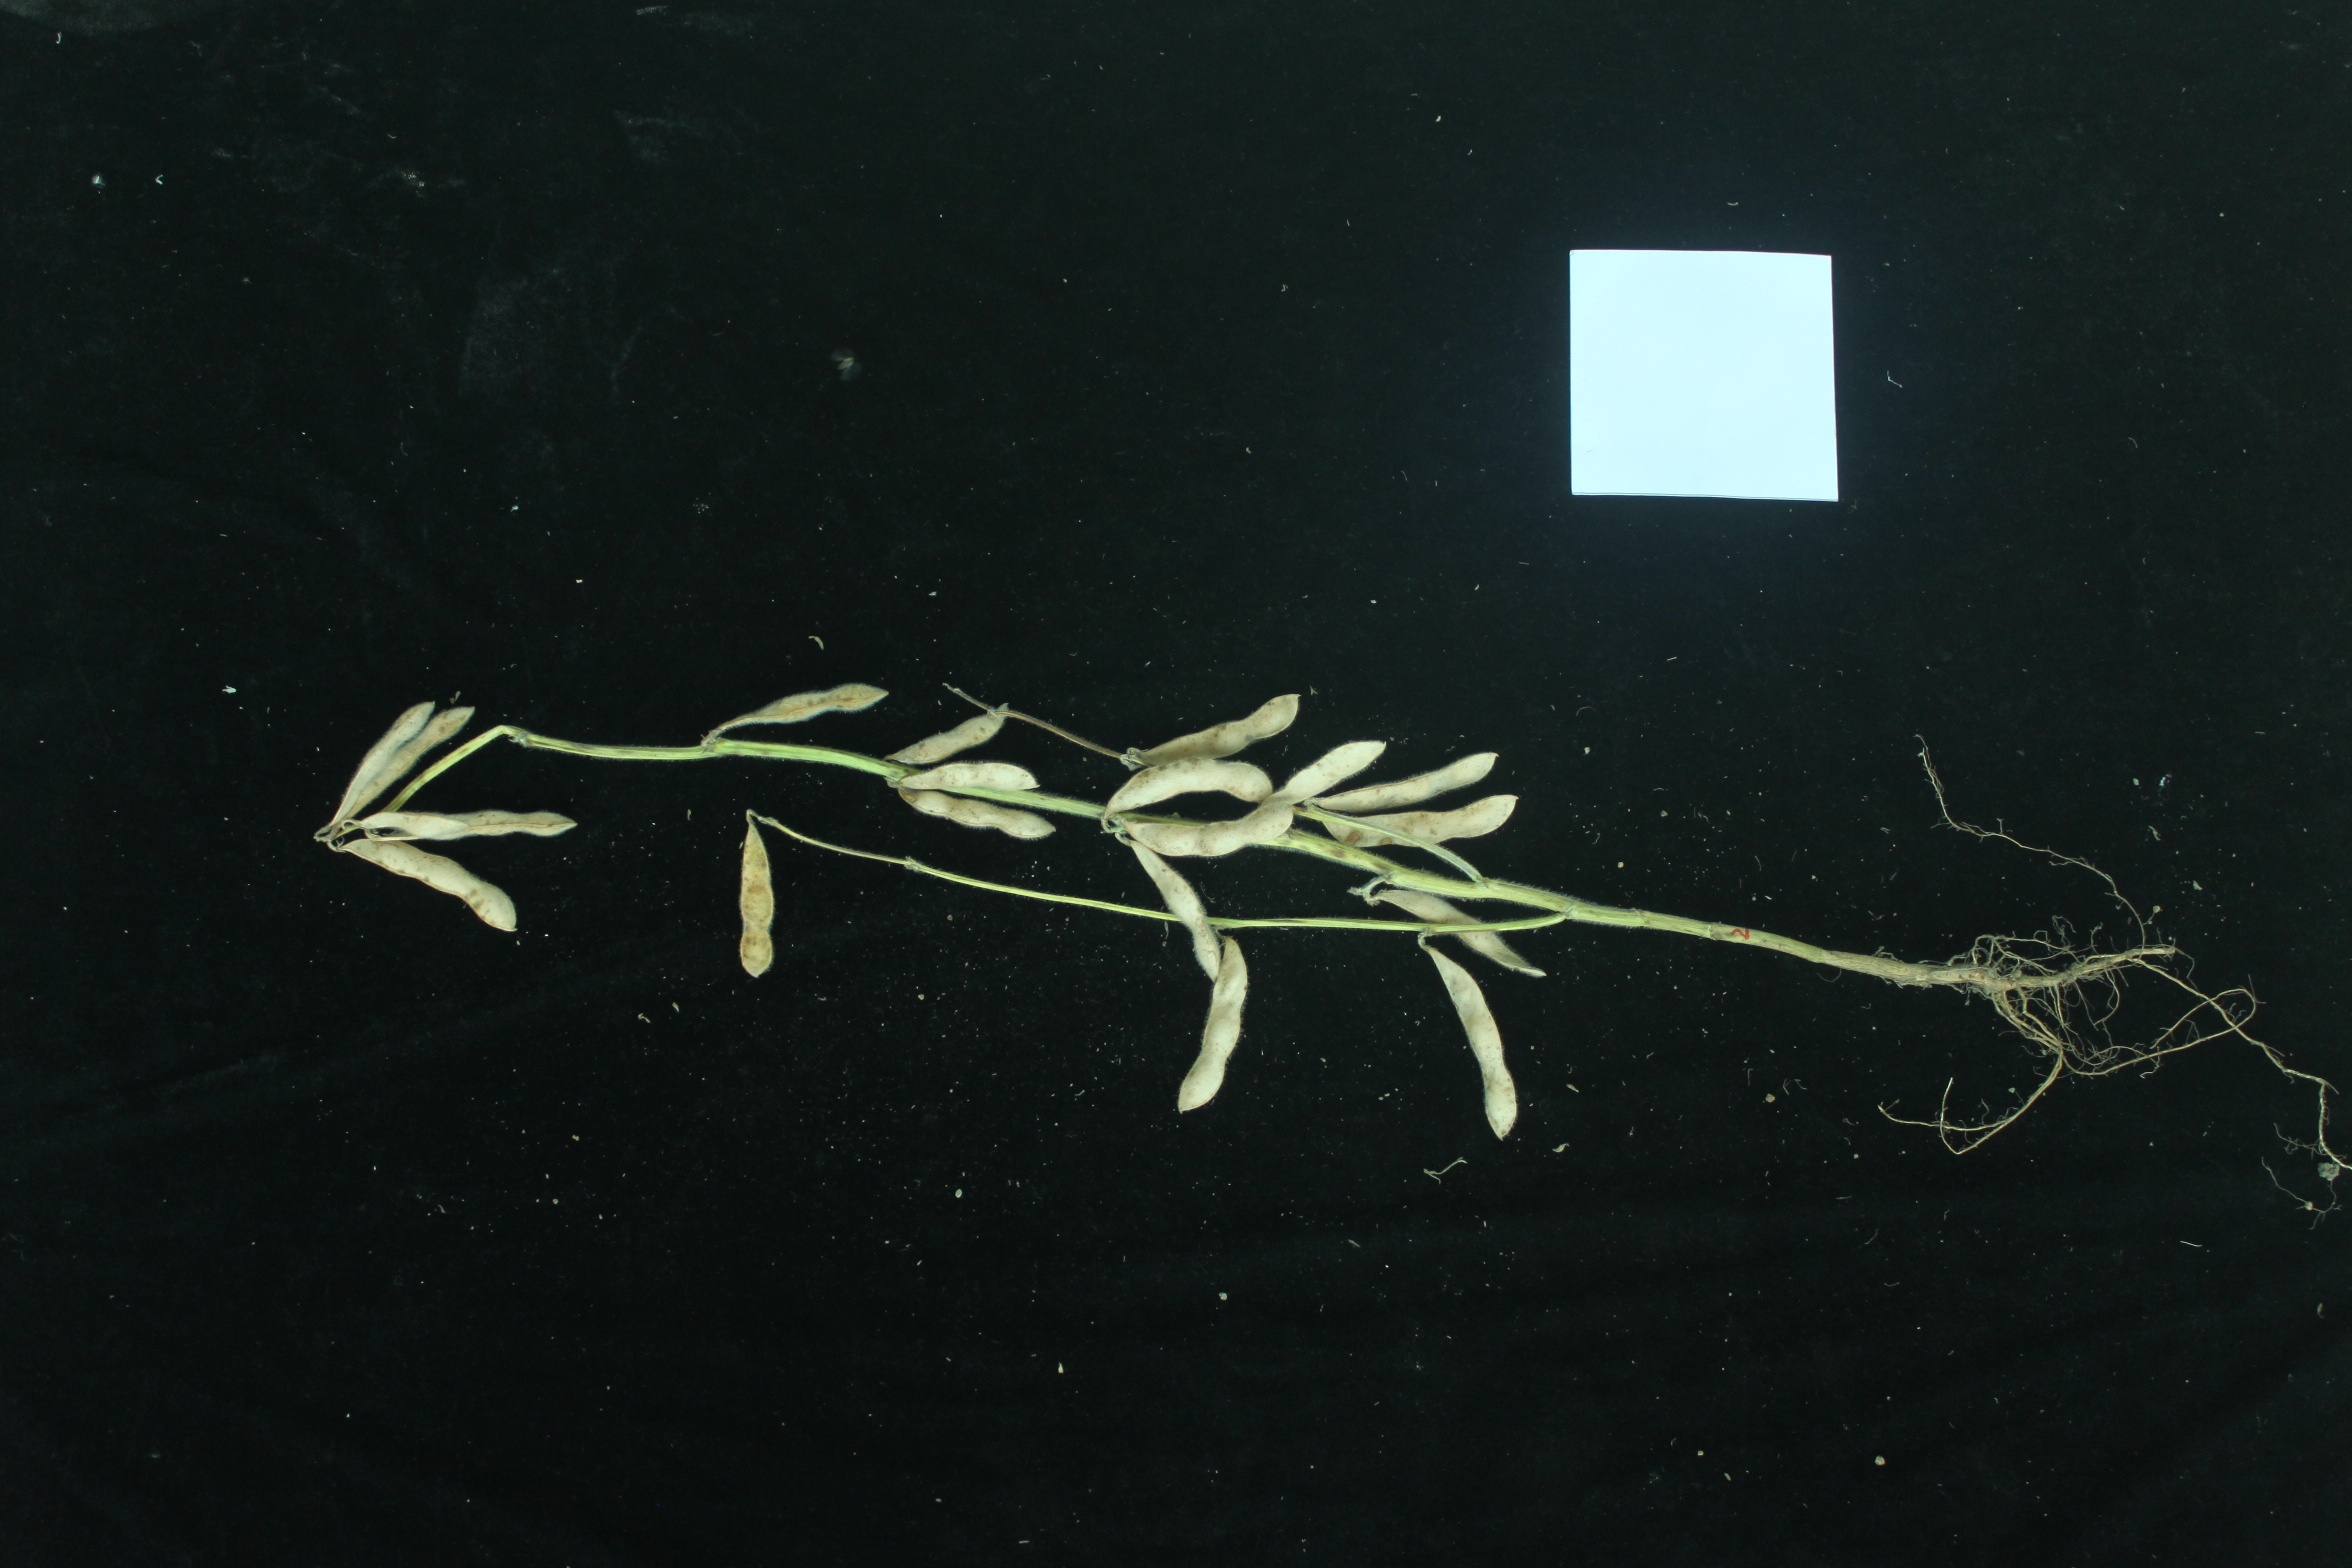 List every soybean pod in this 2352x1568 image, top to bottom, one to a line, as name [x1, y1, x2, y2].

soybean pod [714, 686, 889, 735]
soybean pod [1140, 695, 1299, 764]
soybean pod [328, 703, 436, 826]
soybean pod [889, 706, 1007, 766]
soybean pod [328, 708, 472, 827]
soybean pod [1272, 741, 1386, 801]
soybean pod [1313, 755, 1498, 813]
soybean pod [1105, 763, 1274, 818]
soybean pod [899, 765, 1041, 792]
soybean pod [897, 789, 1057, 840]
soybean pod [1322, 795, 1518, 843]
soybean pod [1123, 803, 1294, 858]
soybean pod [362, 812, 575, 842]
soybean pod [739, 823, 774, 977]
soybean pod [341, 842, 514, 931]
soybean pod [1130, 843, 1219, 981]
soybean pod [1378, 891, 1544, 975]
soybean pod [1179, 940, 1246, 1112]
soybean pod [1423, 944, 1517, 1140]